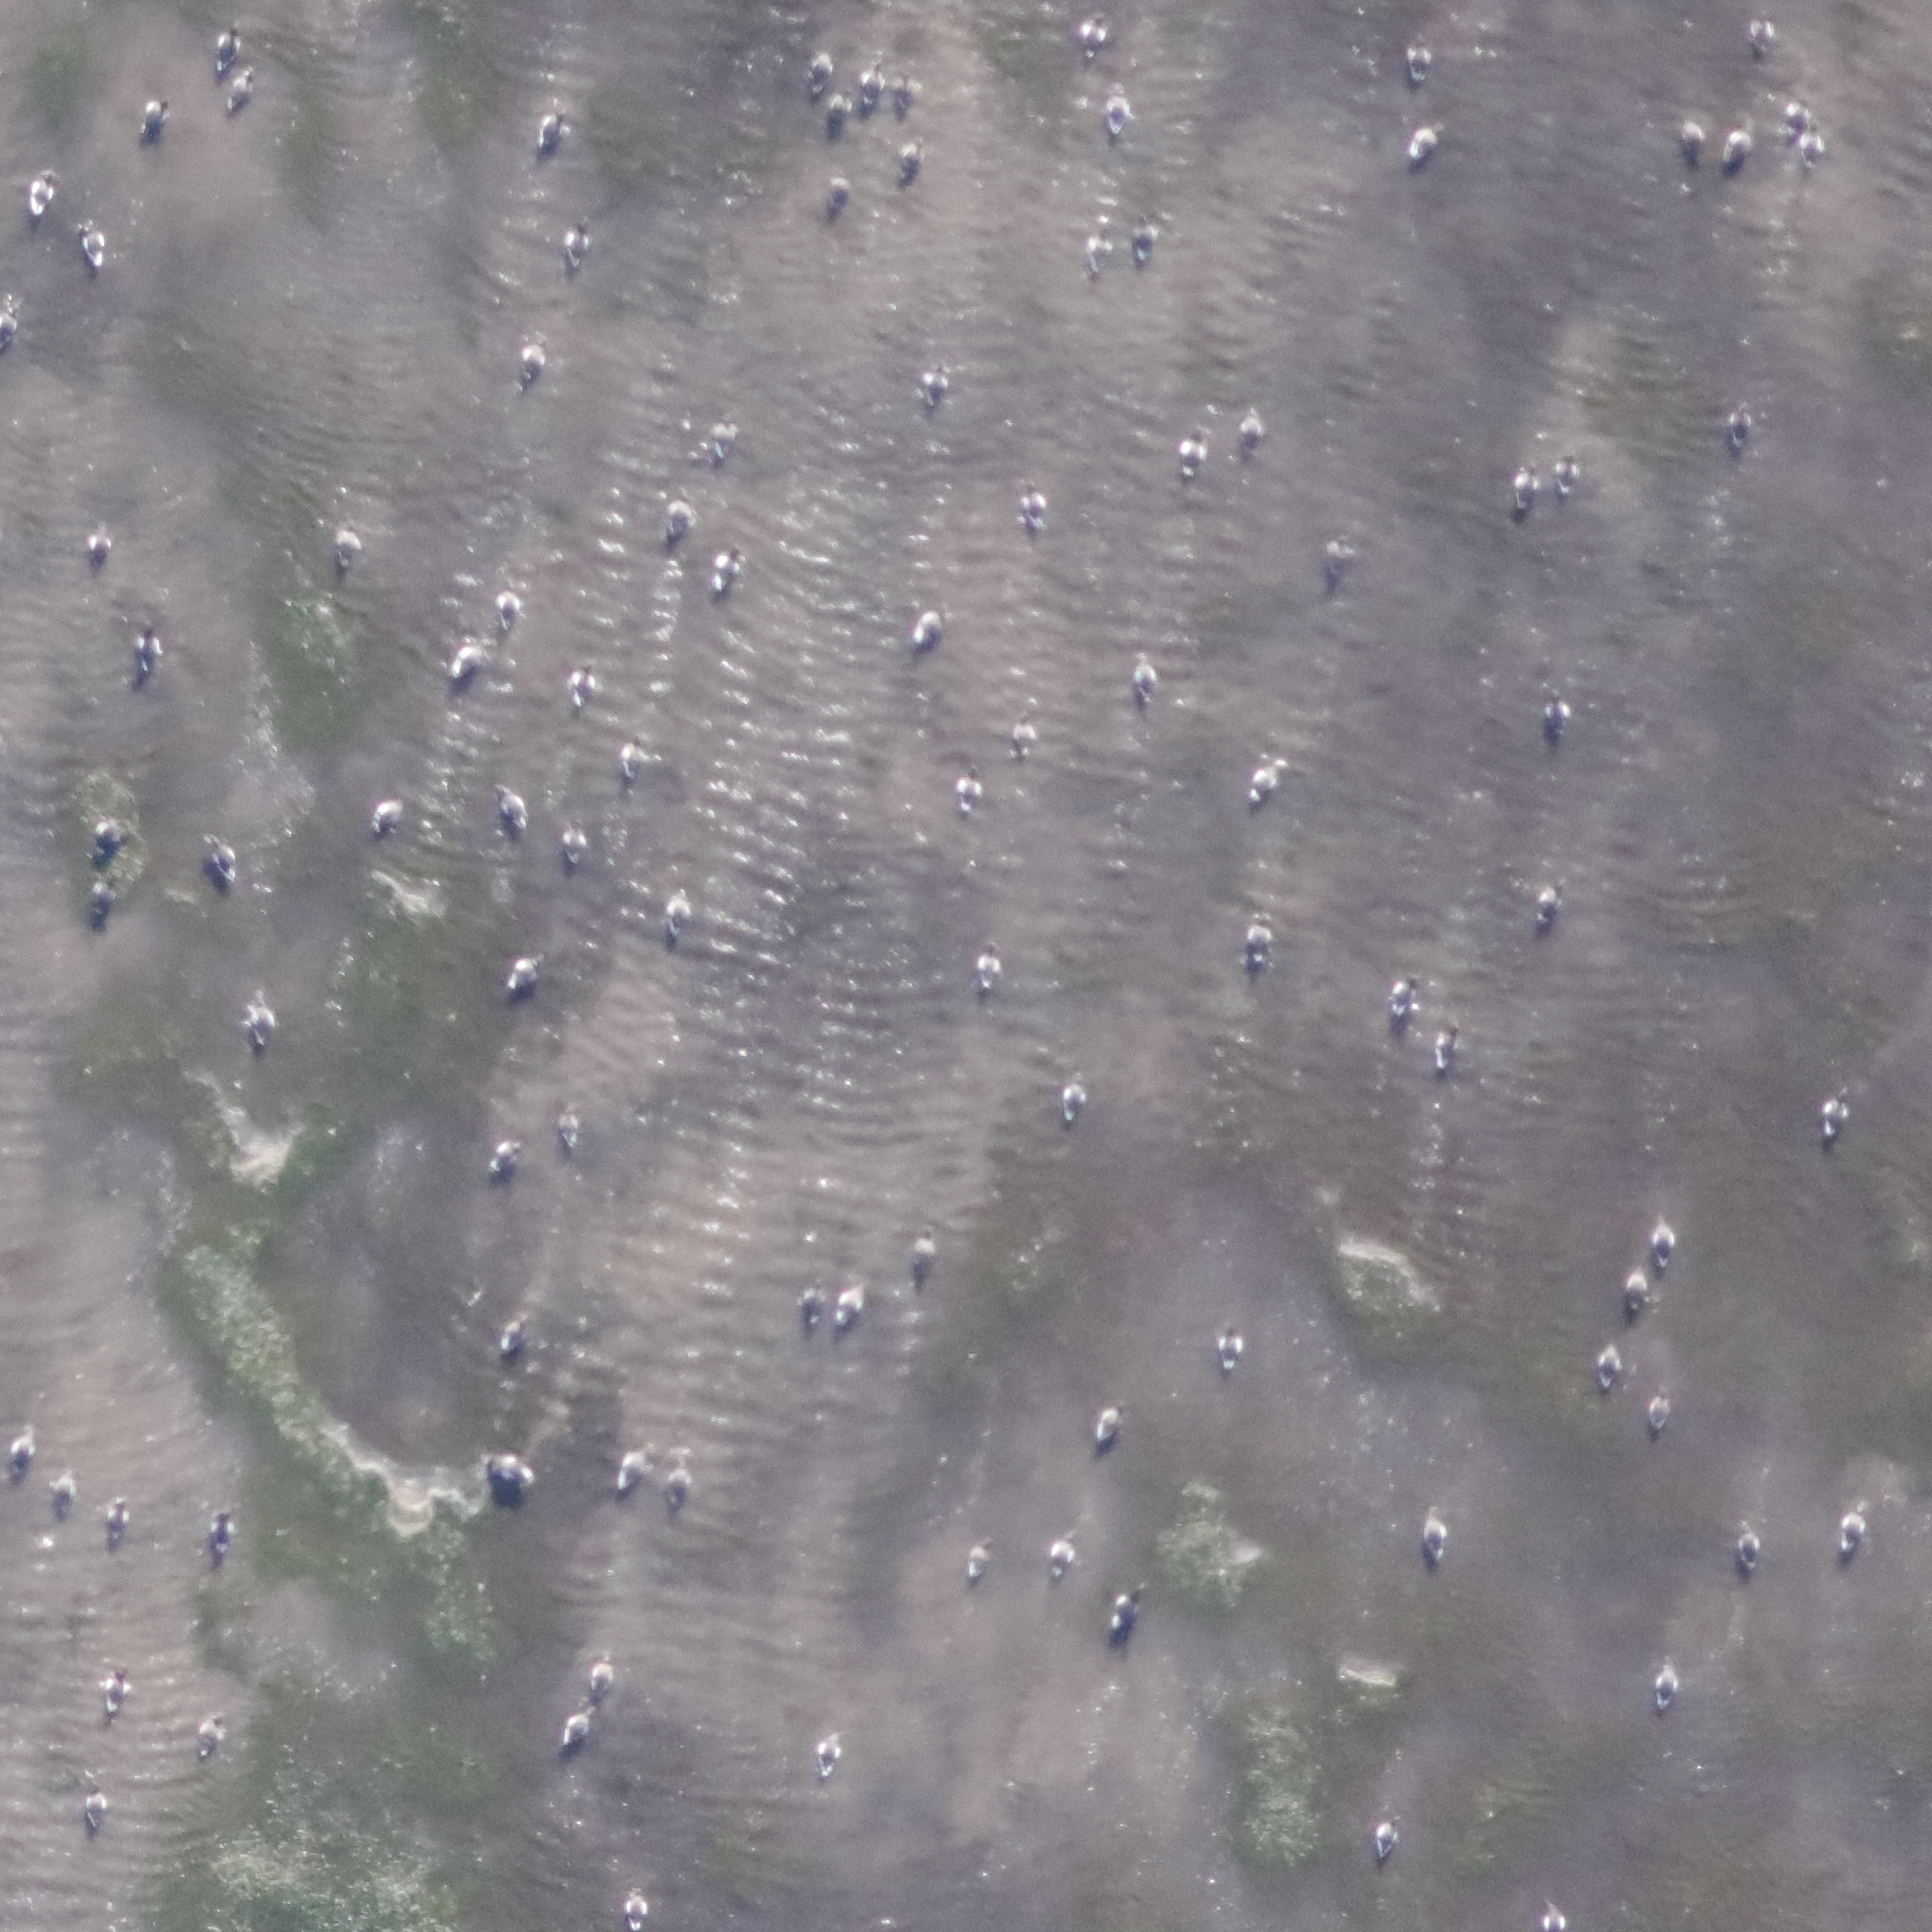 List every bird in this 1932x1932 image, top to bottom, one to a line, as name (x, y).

brant (1094, 22)
brant (1753, 23)
brant (226, 42)
brant (1428, 66)
brant (868, 68)
brant (808, 69)
brant (245, 95)
brant (901, 102)
brant (1120, 116)
brant (1794, 116)
brant (836, 117)
brant (151, 120)
brant (1680, 130)
brant (558, 137)
brant (1825, 147)
brant (1420, 148)
brant (1741, 158)
brant (919, 167)
brant (839, 193)
brant (39, 194)
brant (1143, 235)
brant (582, 247)
brant (95, 250)
brant (4, 325)
brant (526, 348)
brant (937, 391)
brant (1755, 427)
brant (1253, 432)
brant (721, 448)
brant (1195, 458)
brant (1572, 475)
brant (1517, 492)
brant (678, 519)
brant (1035, 526)
brant (1336, 547)
brant (351, 551)
brant (109, 560)
brant (721, 568)
brant (503, 608)
brant (929, 625)
brant (156, 649)
brant (463, 670)
brant (1145, 672)
brant (591, 704)
brant (1563, 719)
brant (1017, 741)
brant (626, 760)
brant (977, 782)
brant (1268, 785)
brant (511, 810)
brant (380, 824)
brant (106, 839)
brant (577, 854)
brant (221, 859)
brant (102, 900)
brant (1553, 908)
brant (687, 912)
brant (1263, 939)
brant (987, 967)
brant (516, 973)
brant (1407, 1010)
brant (262, 1021)
brant (1441, 1052)
brant (1072, 1089)
brant (1835, 1114)
brant (566, 1137)
brant (502, 1158)
brant (1669, 1239)
brant (928, 1248)
brant (1633, 1292)
brant (841, 1304)
brant (802, 1308)
brant (514, 1329)
brant (1229, 1347)
brant (1610, 1366)
brant (1657, 1417)
brant (1119, 1427)
brant (14, 1459)
brant (510, 1480)
brant (637, 1480)
brant (680, 1492)
brant (73, 1495)
brant (1851, 1519)
brant (114, 1530)
brant (222, 1536)
brant (1436, 1545)
brant (1062, 1551)
brant (1749, 1553)
brant (973, 1563)
brant (1130, 1611)
brant (602, 1663)
brant (120, 1687)
brant (1662, 1687)
brant (570, 1734)
brant (210, 1738)
brant (830, 1762)
brant (89, 1818)
brant (1386, 1842)
brant (635, 1909)
brant (1549, 1928)